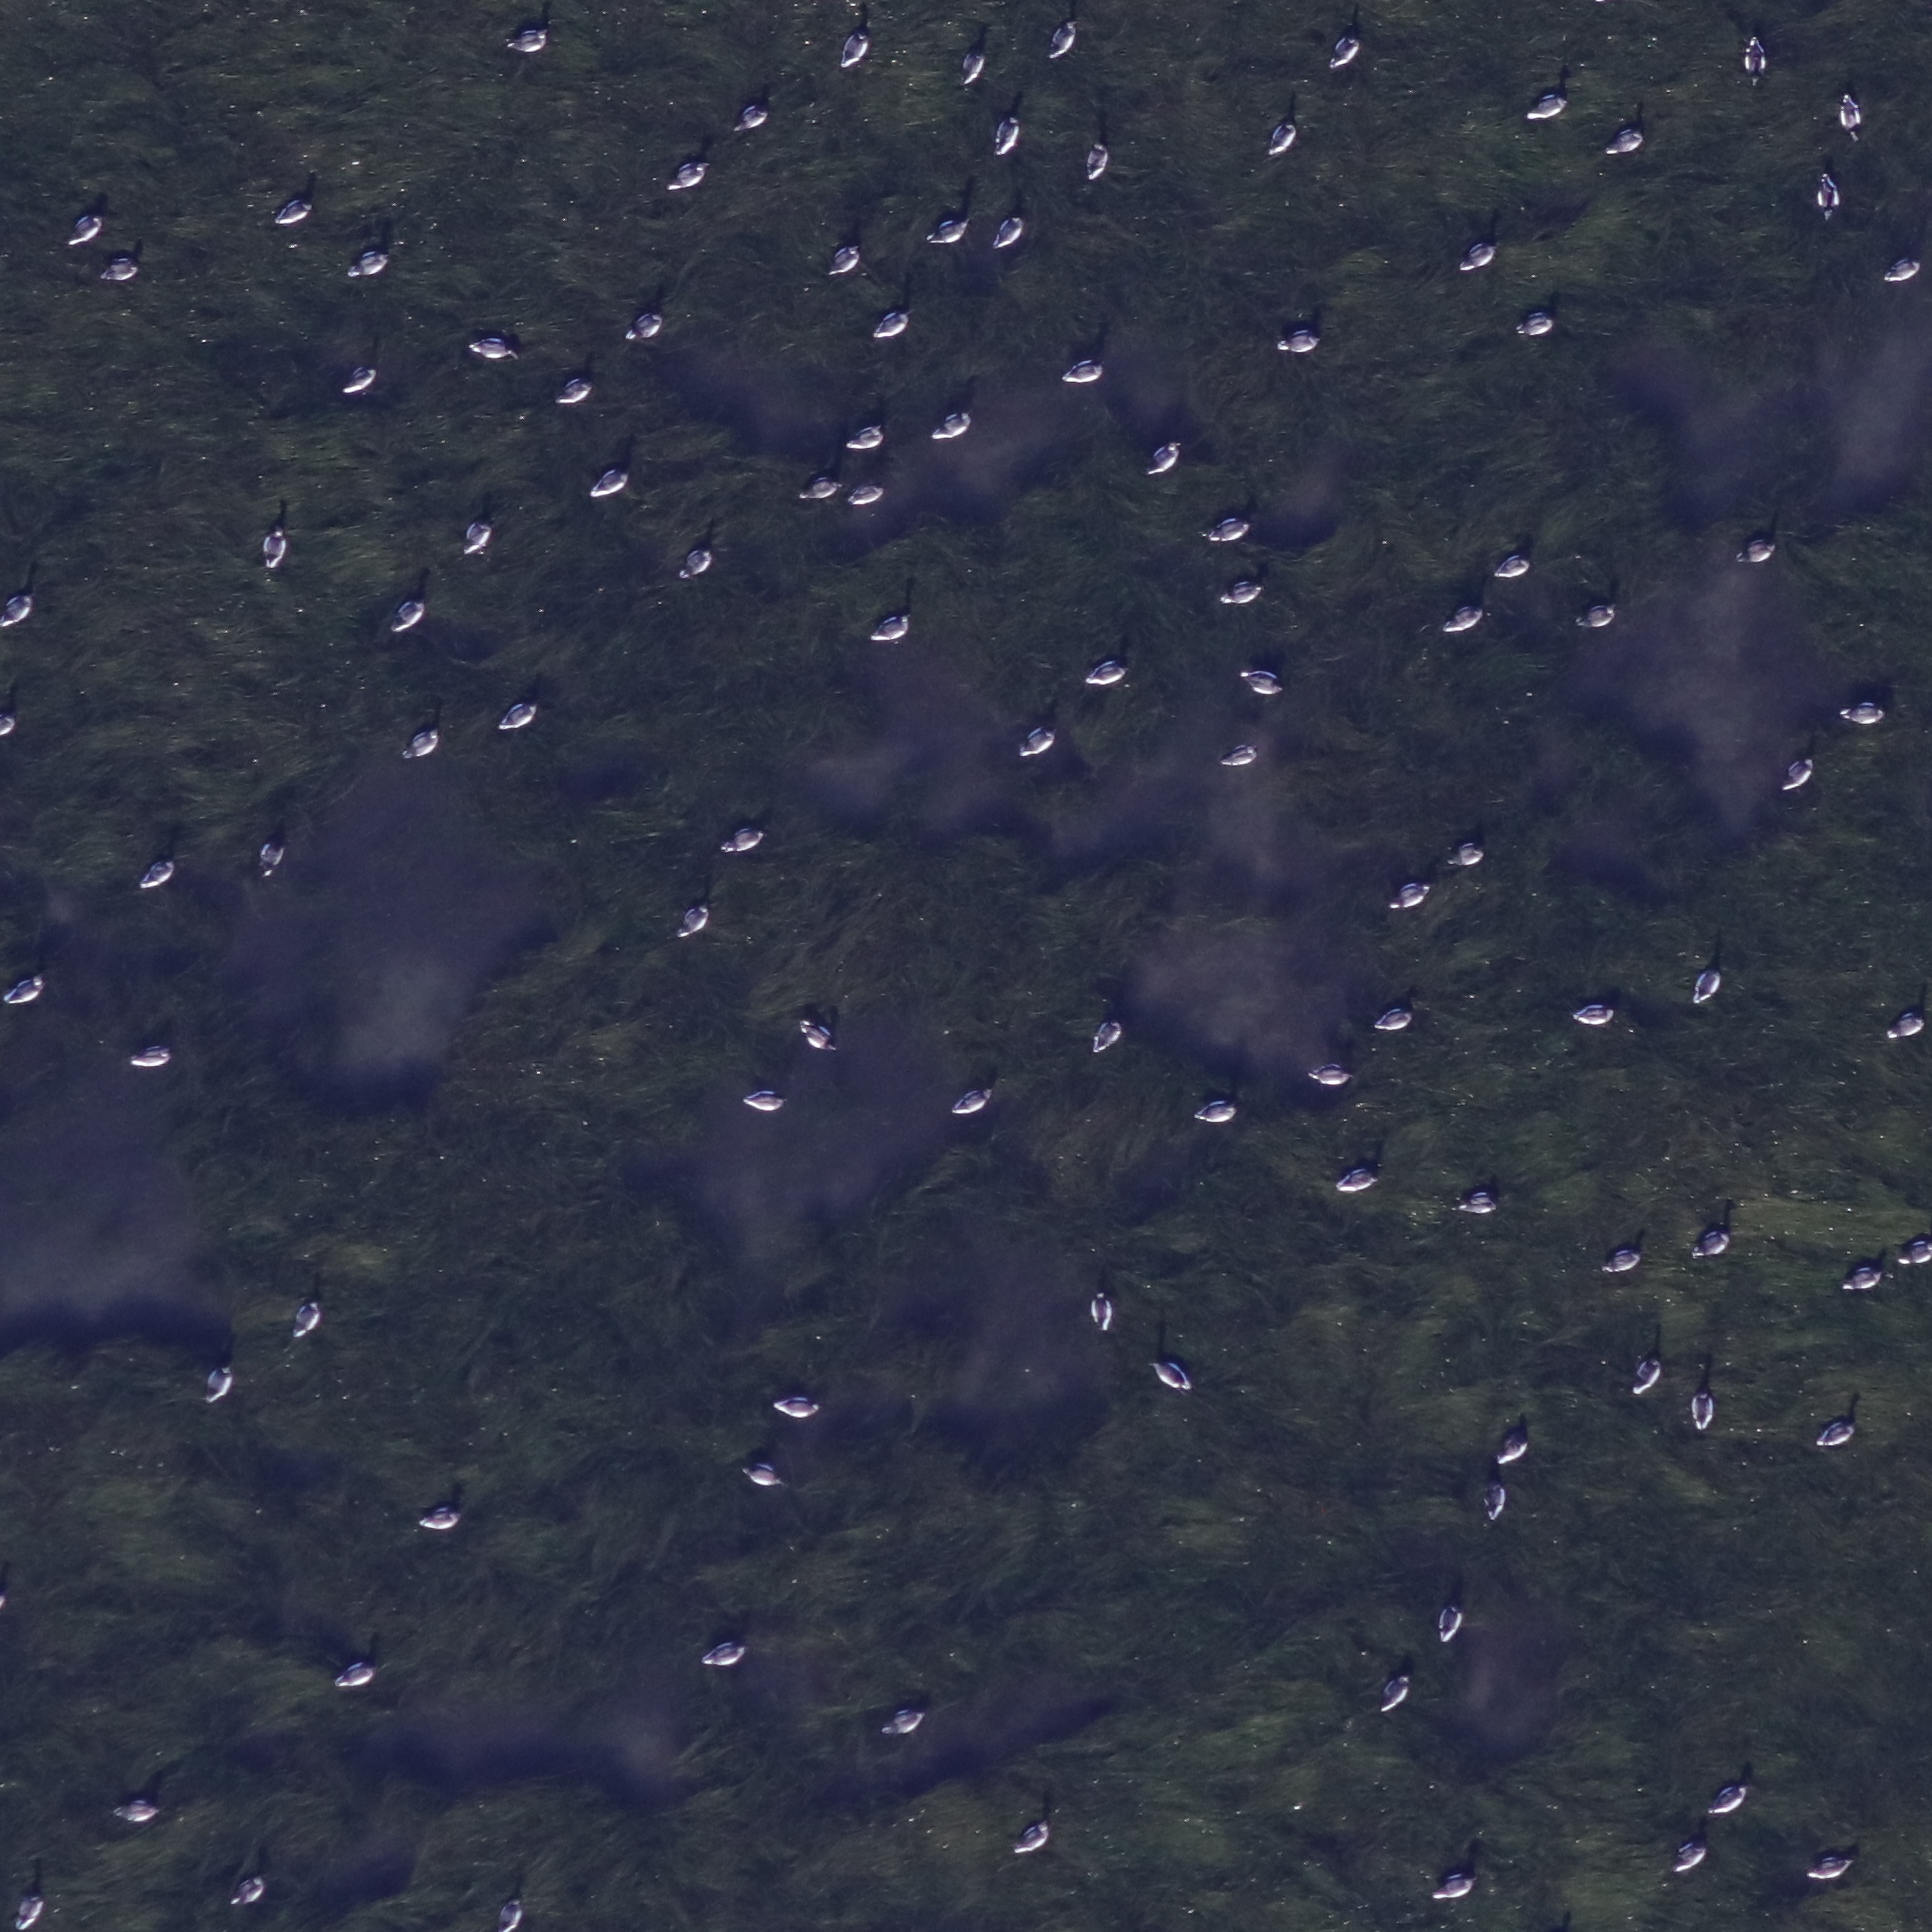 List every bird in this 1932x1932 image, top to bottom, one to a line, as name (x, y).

brant (1063, 40)
brant (528, 41)
brant (855, 50)
brant (1344, 50)
brant (1755, 59)
brant (970, 69)
brant (1549, 105)
brant (1852, 116)
brant (751, 117)
brant (1007, 135)
brant (1283, 138)
brant (1626, 141)
brant (1097, 160)
brant (687, 176)
brant (1826, 194)
brant (292, 210)
brant (86, 229)
brant (948, 231)
brant (1010, 232)
brant (1480, 255)
brant (847, 259)
brant (371, 263)
brant (121, 268)
brant (1902, 269)
brant (894, 324)
brant (1537, 325)
brant (645, 328)
brant (1301, 342)
brant (491, 347)
brant (1085, 371)
brant (360, 379)
brant (572, 391)
brant (951, 424)
brant (866, 437)
brant (1164, 459)
brant (610, 481)
brant (821, 492)
brant (863, 492)
brant (1228, 529)
brant (477, 537)
brant (275, 548)
brant (1758, 551)
brant (698, 562)
brant (1512, 565)
brant (1242, 594)
brant (17, 611)
brant (409, 614)
brant (1597, 616)
brant (1465, 619)
brant (890, 627)
brant (1107, 672)
brant (1264, 682)
brant (1864, 714)
brant (520, 715)
brant (1037, 741)
brant (424, 748)
brant (1248, 755)
brant (1801, 773)
brant (744, 839)
brant (271, 857)
brant (1470, 857)
brant (158, 873)
brant (1409, 895)
brant (697, 920)
brant (1707, 984)
brant (25, 989)
brant (1594, 1014)
brant (1394, 1018)
brant (1909, 1026)
brant (1106, 1033)
brant (819, 1035)
brant (150, 1056)
brant (1329, 1075)
brant (765, 1100)
brant (973, 1100)
brant (1218, 1110)
brant (1359, 1179)
brant (1481, 1207)
brant (1713, 1244)
brant (1920, 1252)
brant (1624, 1259)
brant (1863, 1279)
brant (1102, 1311)
brant (304, 1319)
brant (1170, 1373)
brant (1646, 1374)
brant (220, 1384)
brant (797, 1406)
brant (1702, 1408)
brant (1837, 1434)
brant (1513, 1448)
brant (763, 1475)
brant (1494, 1497)
brant (441, 1519)
brant (1448, 1621)
brant (726, 1654)
brant (358, 1674)
brant (1394, 1692)
brant (901, 1725)
brant (1729, 1801)
brant (140, 1810)
brant (1040, 1844)
brant (1689, 1857)
brant (1832, 1867)
brant (1454, 1885)
brant (244, 1893)
brant (28, 1910)
brant (507, 1915)